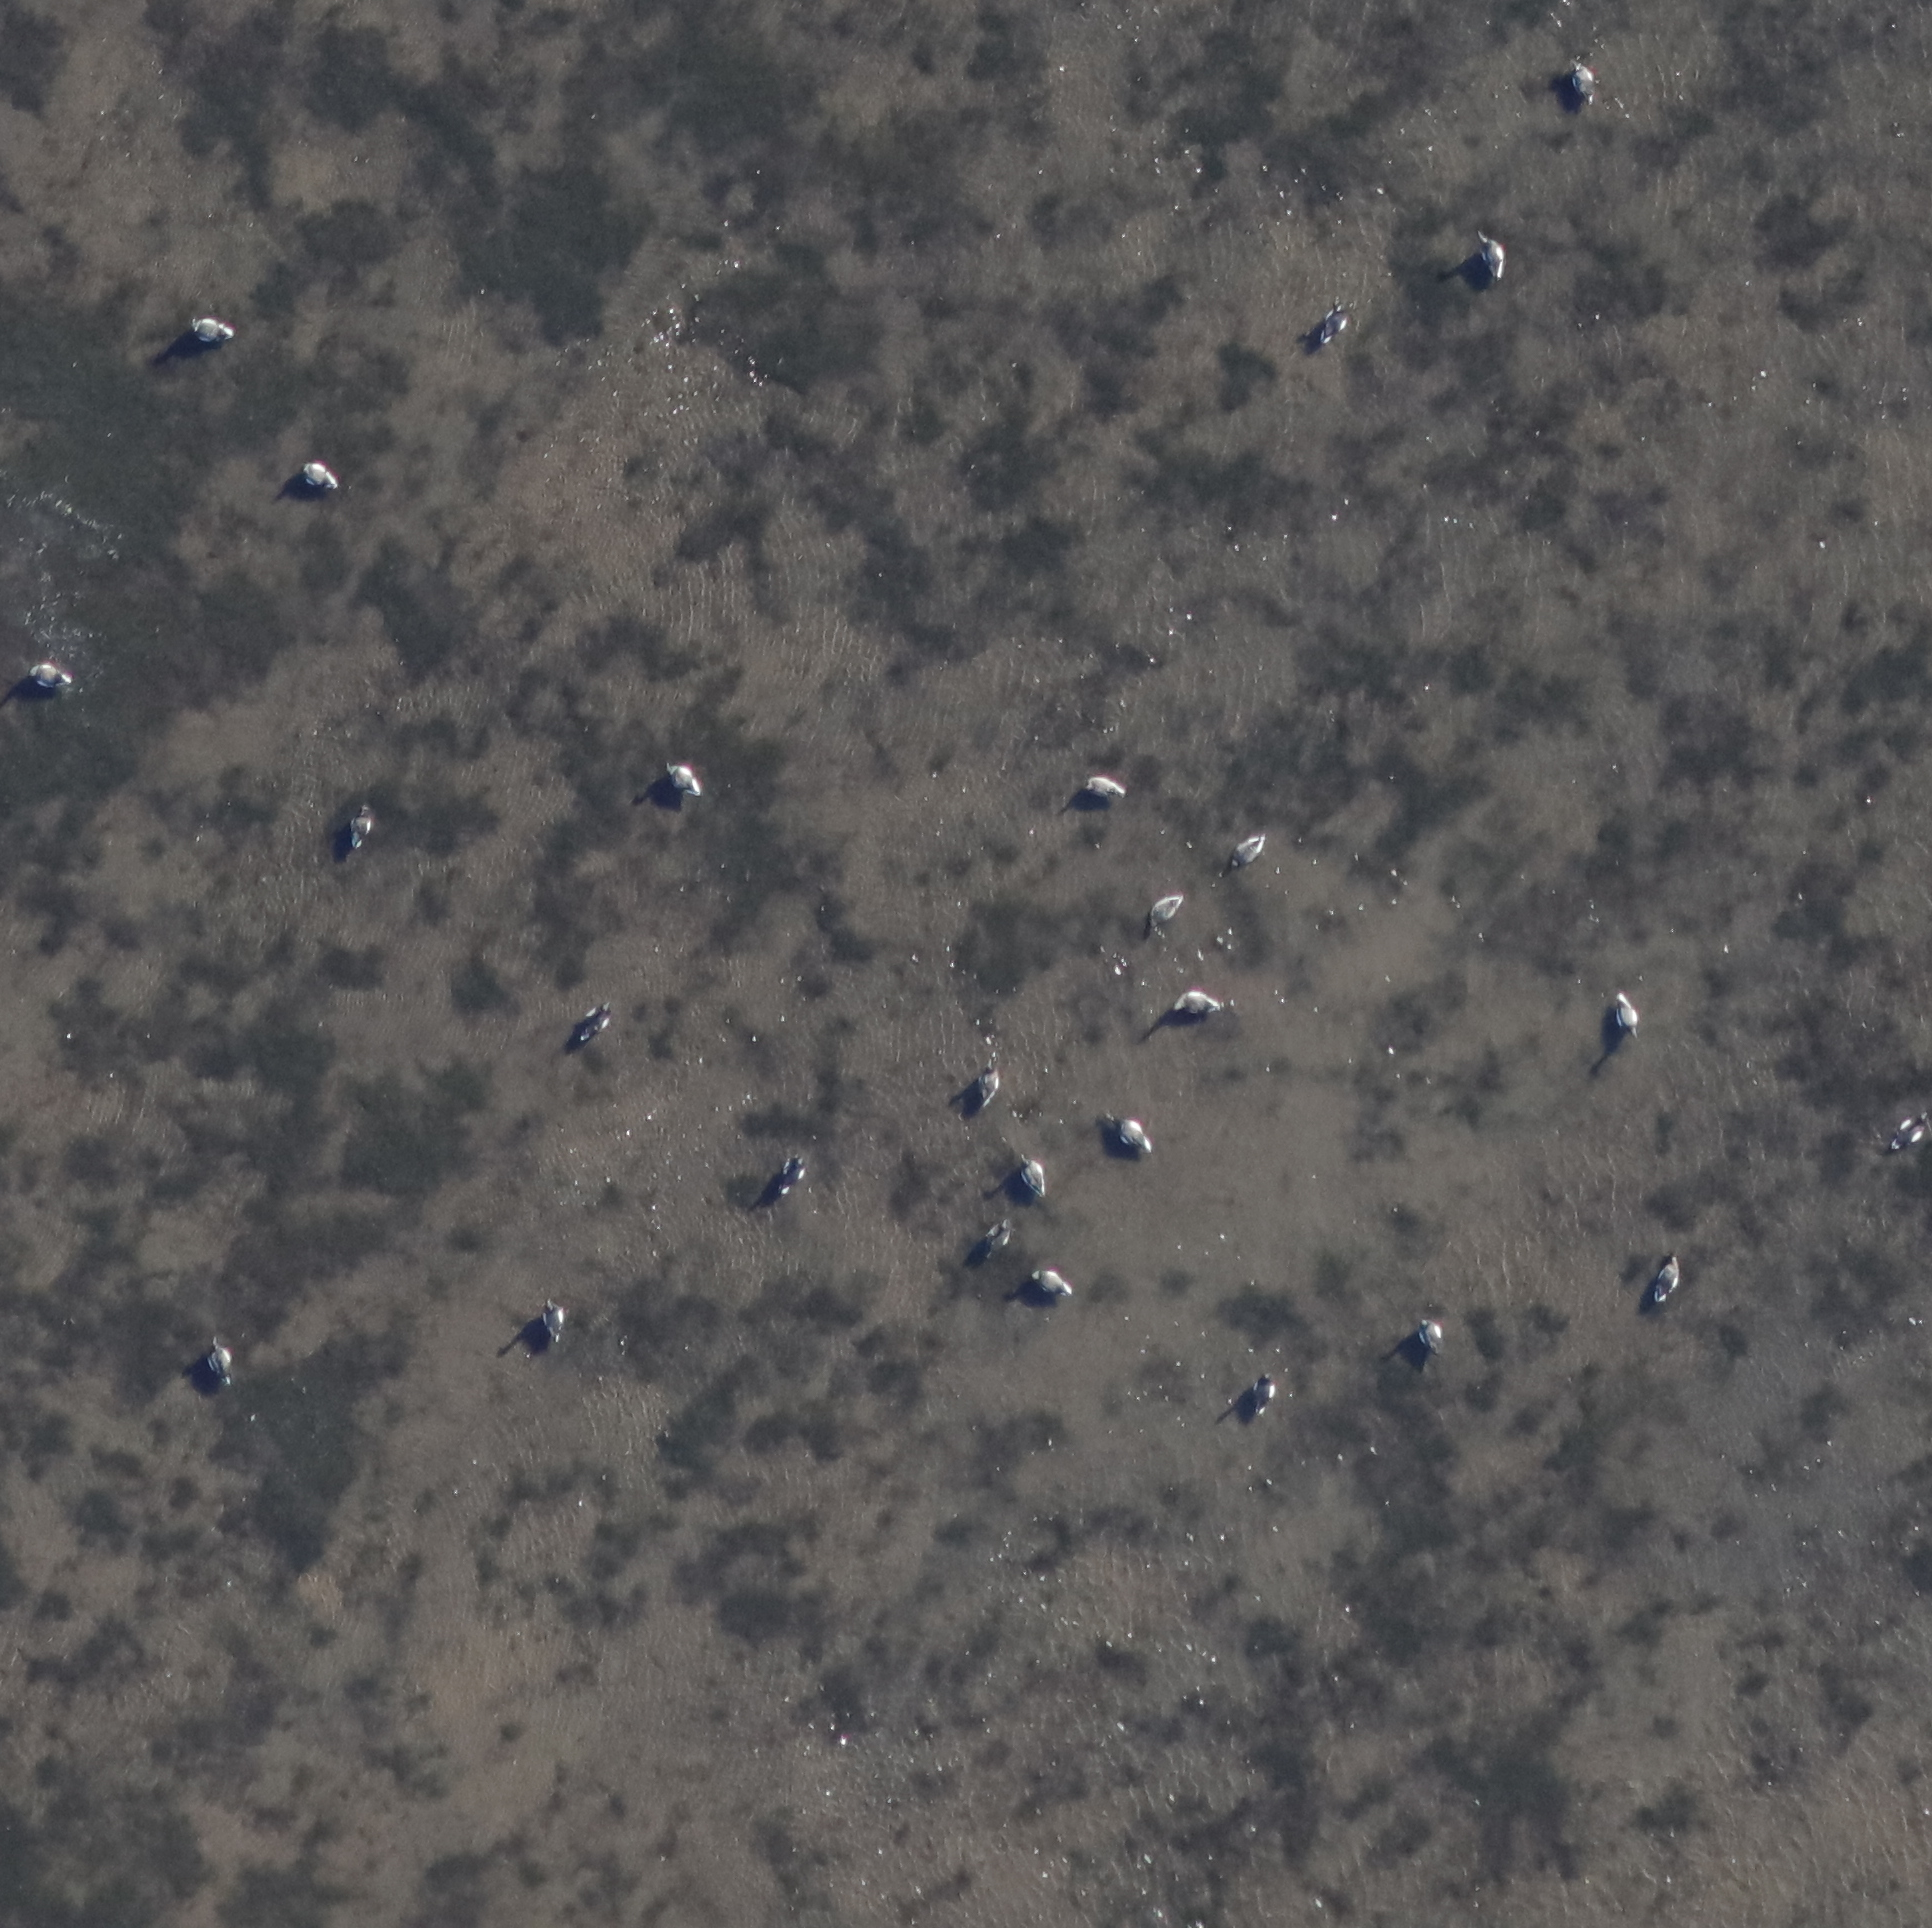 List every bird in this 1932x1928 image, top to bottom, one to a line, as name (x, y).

brant (1587, 84)
brant (1490, 254)
brant (1331, 327)
brant (211, 330)
brant (318, 474)
brant (50, 673)
brant (684, 777)
brant (1102, 785)
brant (359, 826)
brant (1245, 848)
brant (1162, 913)
brant (1195, 1003)
brant (1625, 1013)
brant (594, 1024)
brant (989, 1078)
brant (1910, 1129)
brant (1130, 1133)
brant (793, 1176)
brant (1032, 1177)
brant (1000, 1243)
brant (1665, 1279)
brant (1050, 1281)
brant (552, 1320)
brant (1429, 1334)
brant (221, 1358)
brant (1260, 1395)